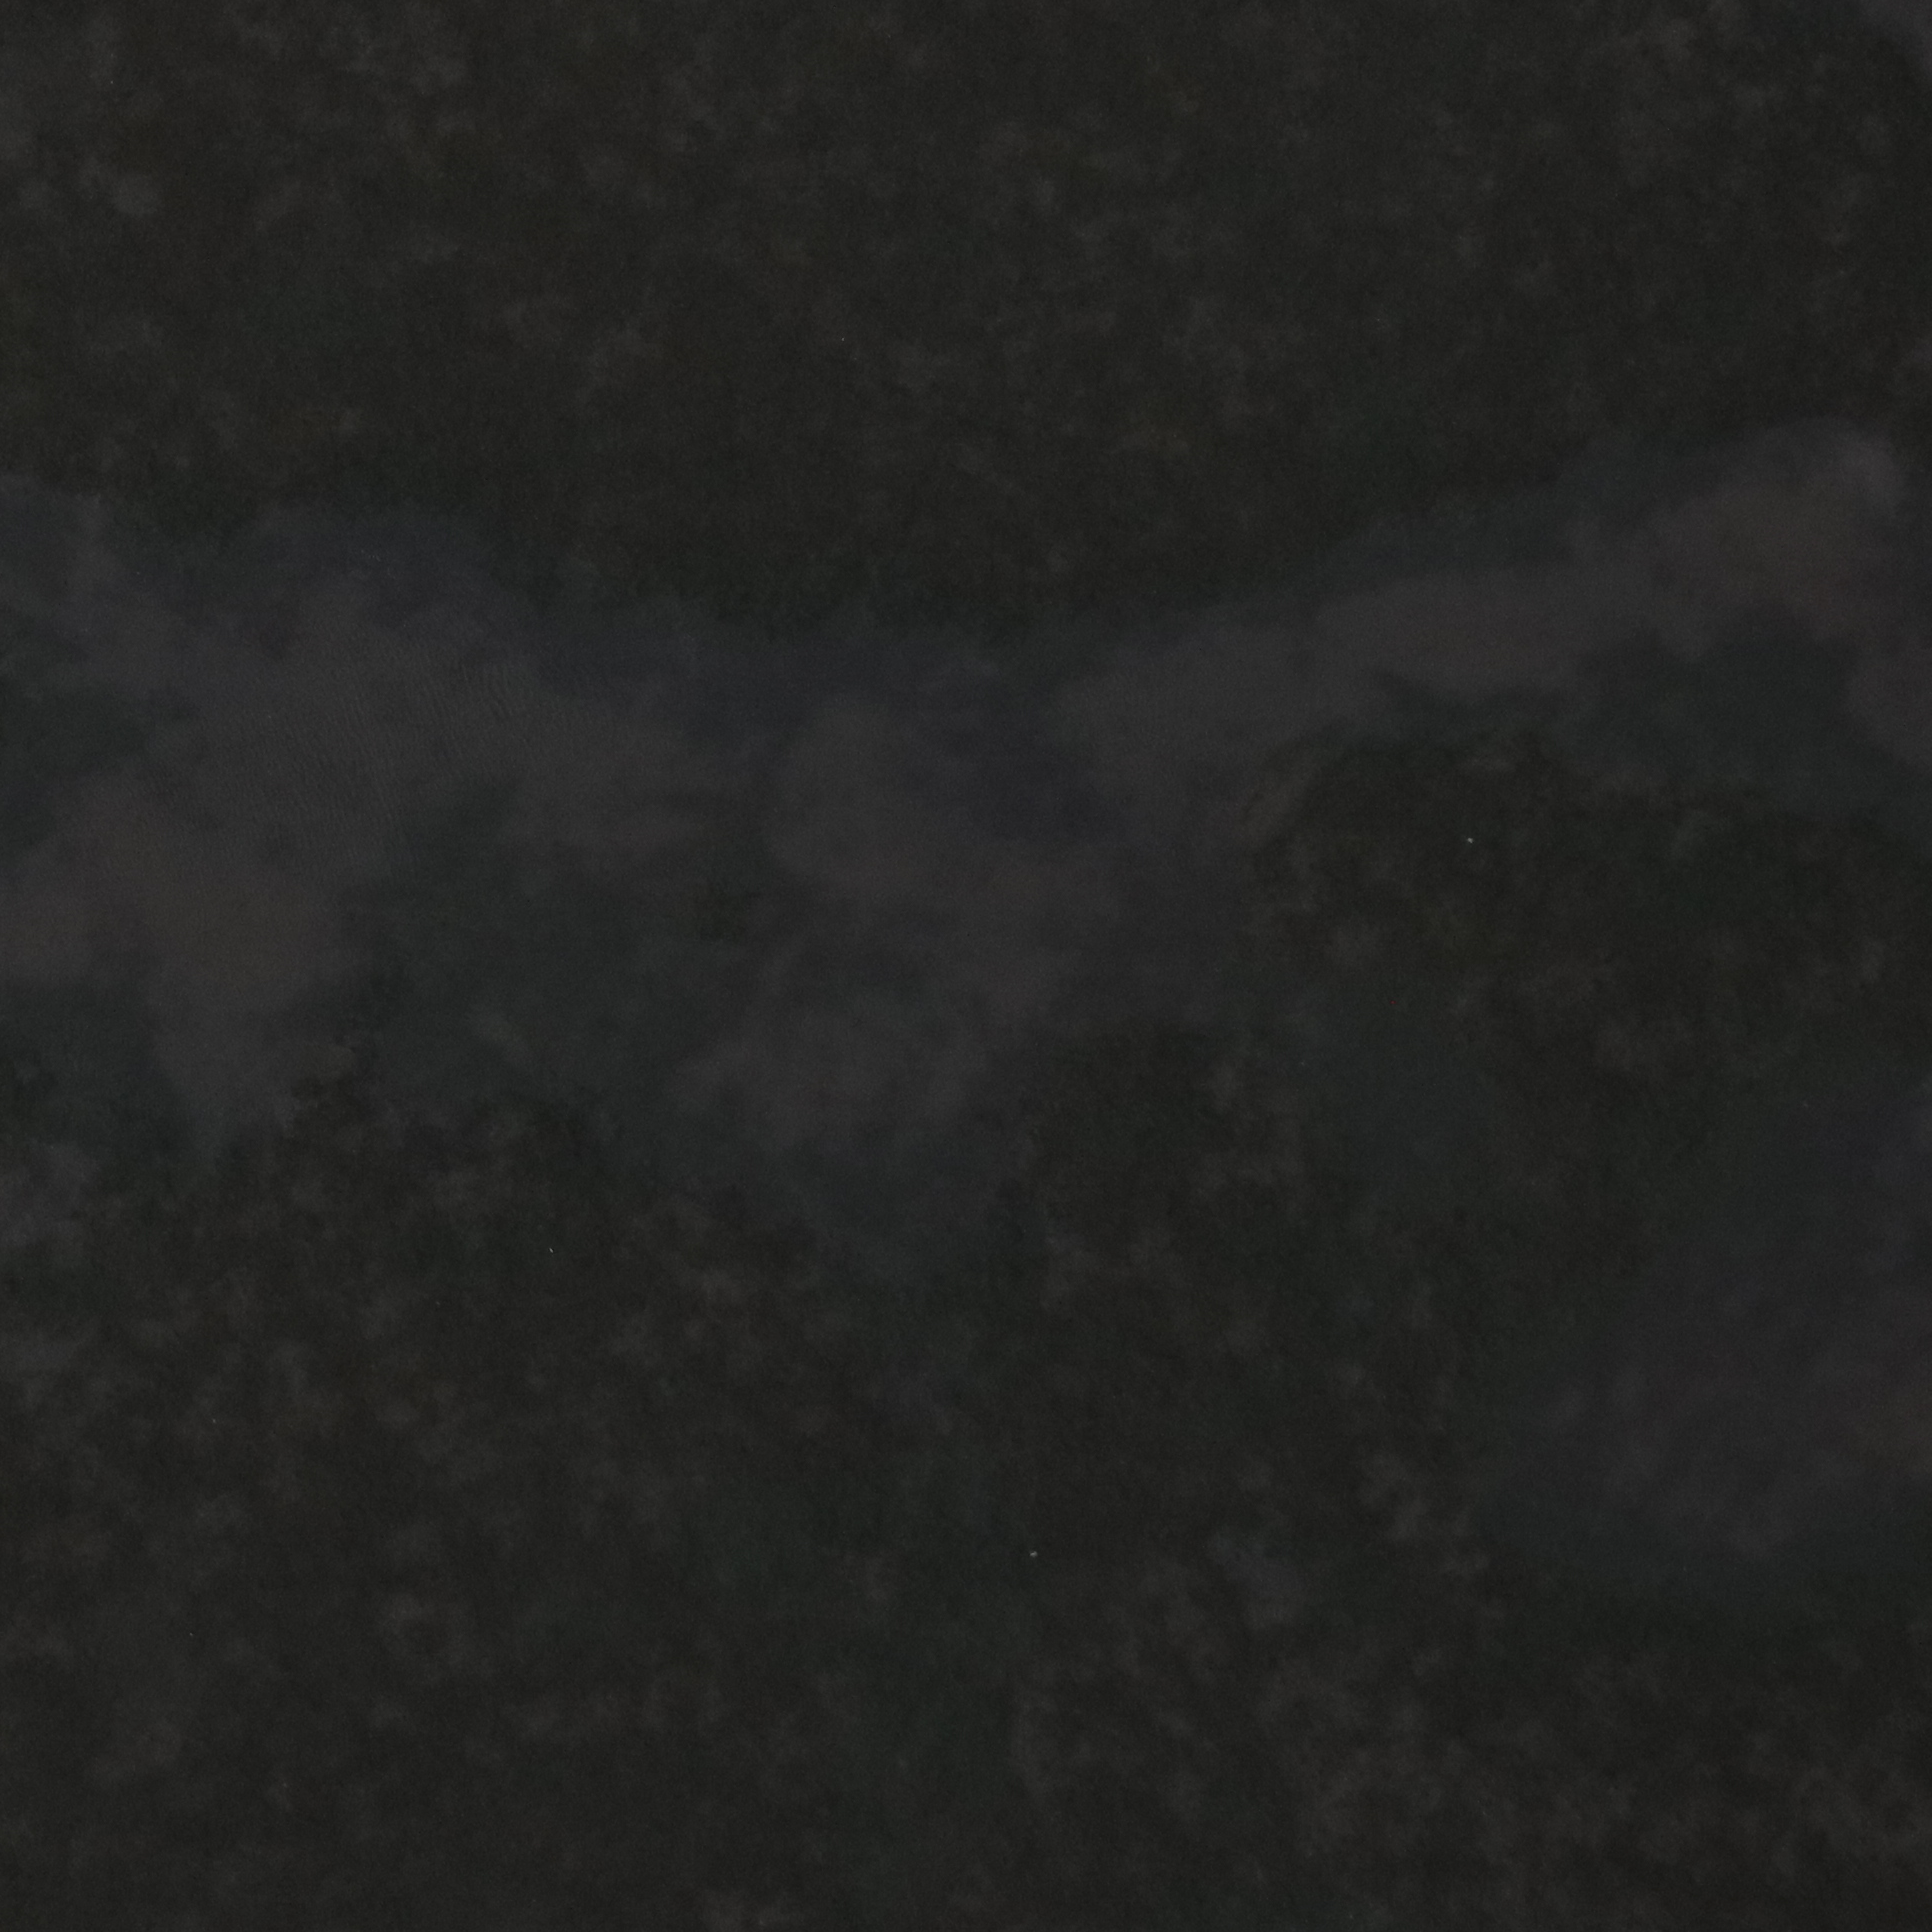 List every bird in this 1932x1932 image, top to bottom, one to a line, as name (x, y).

None